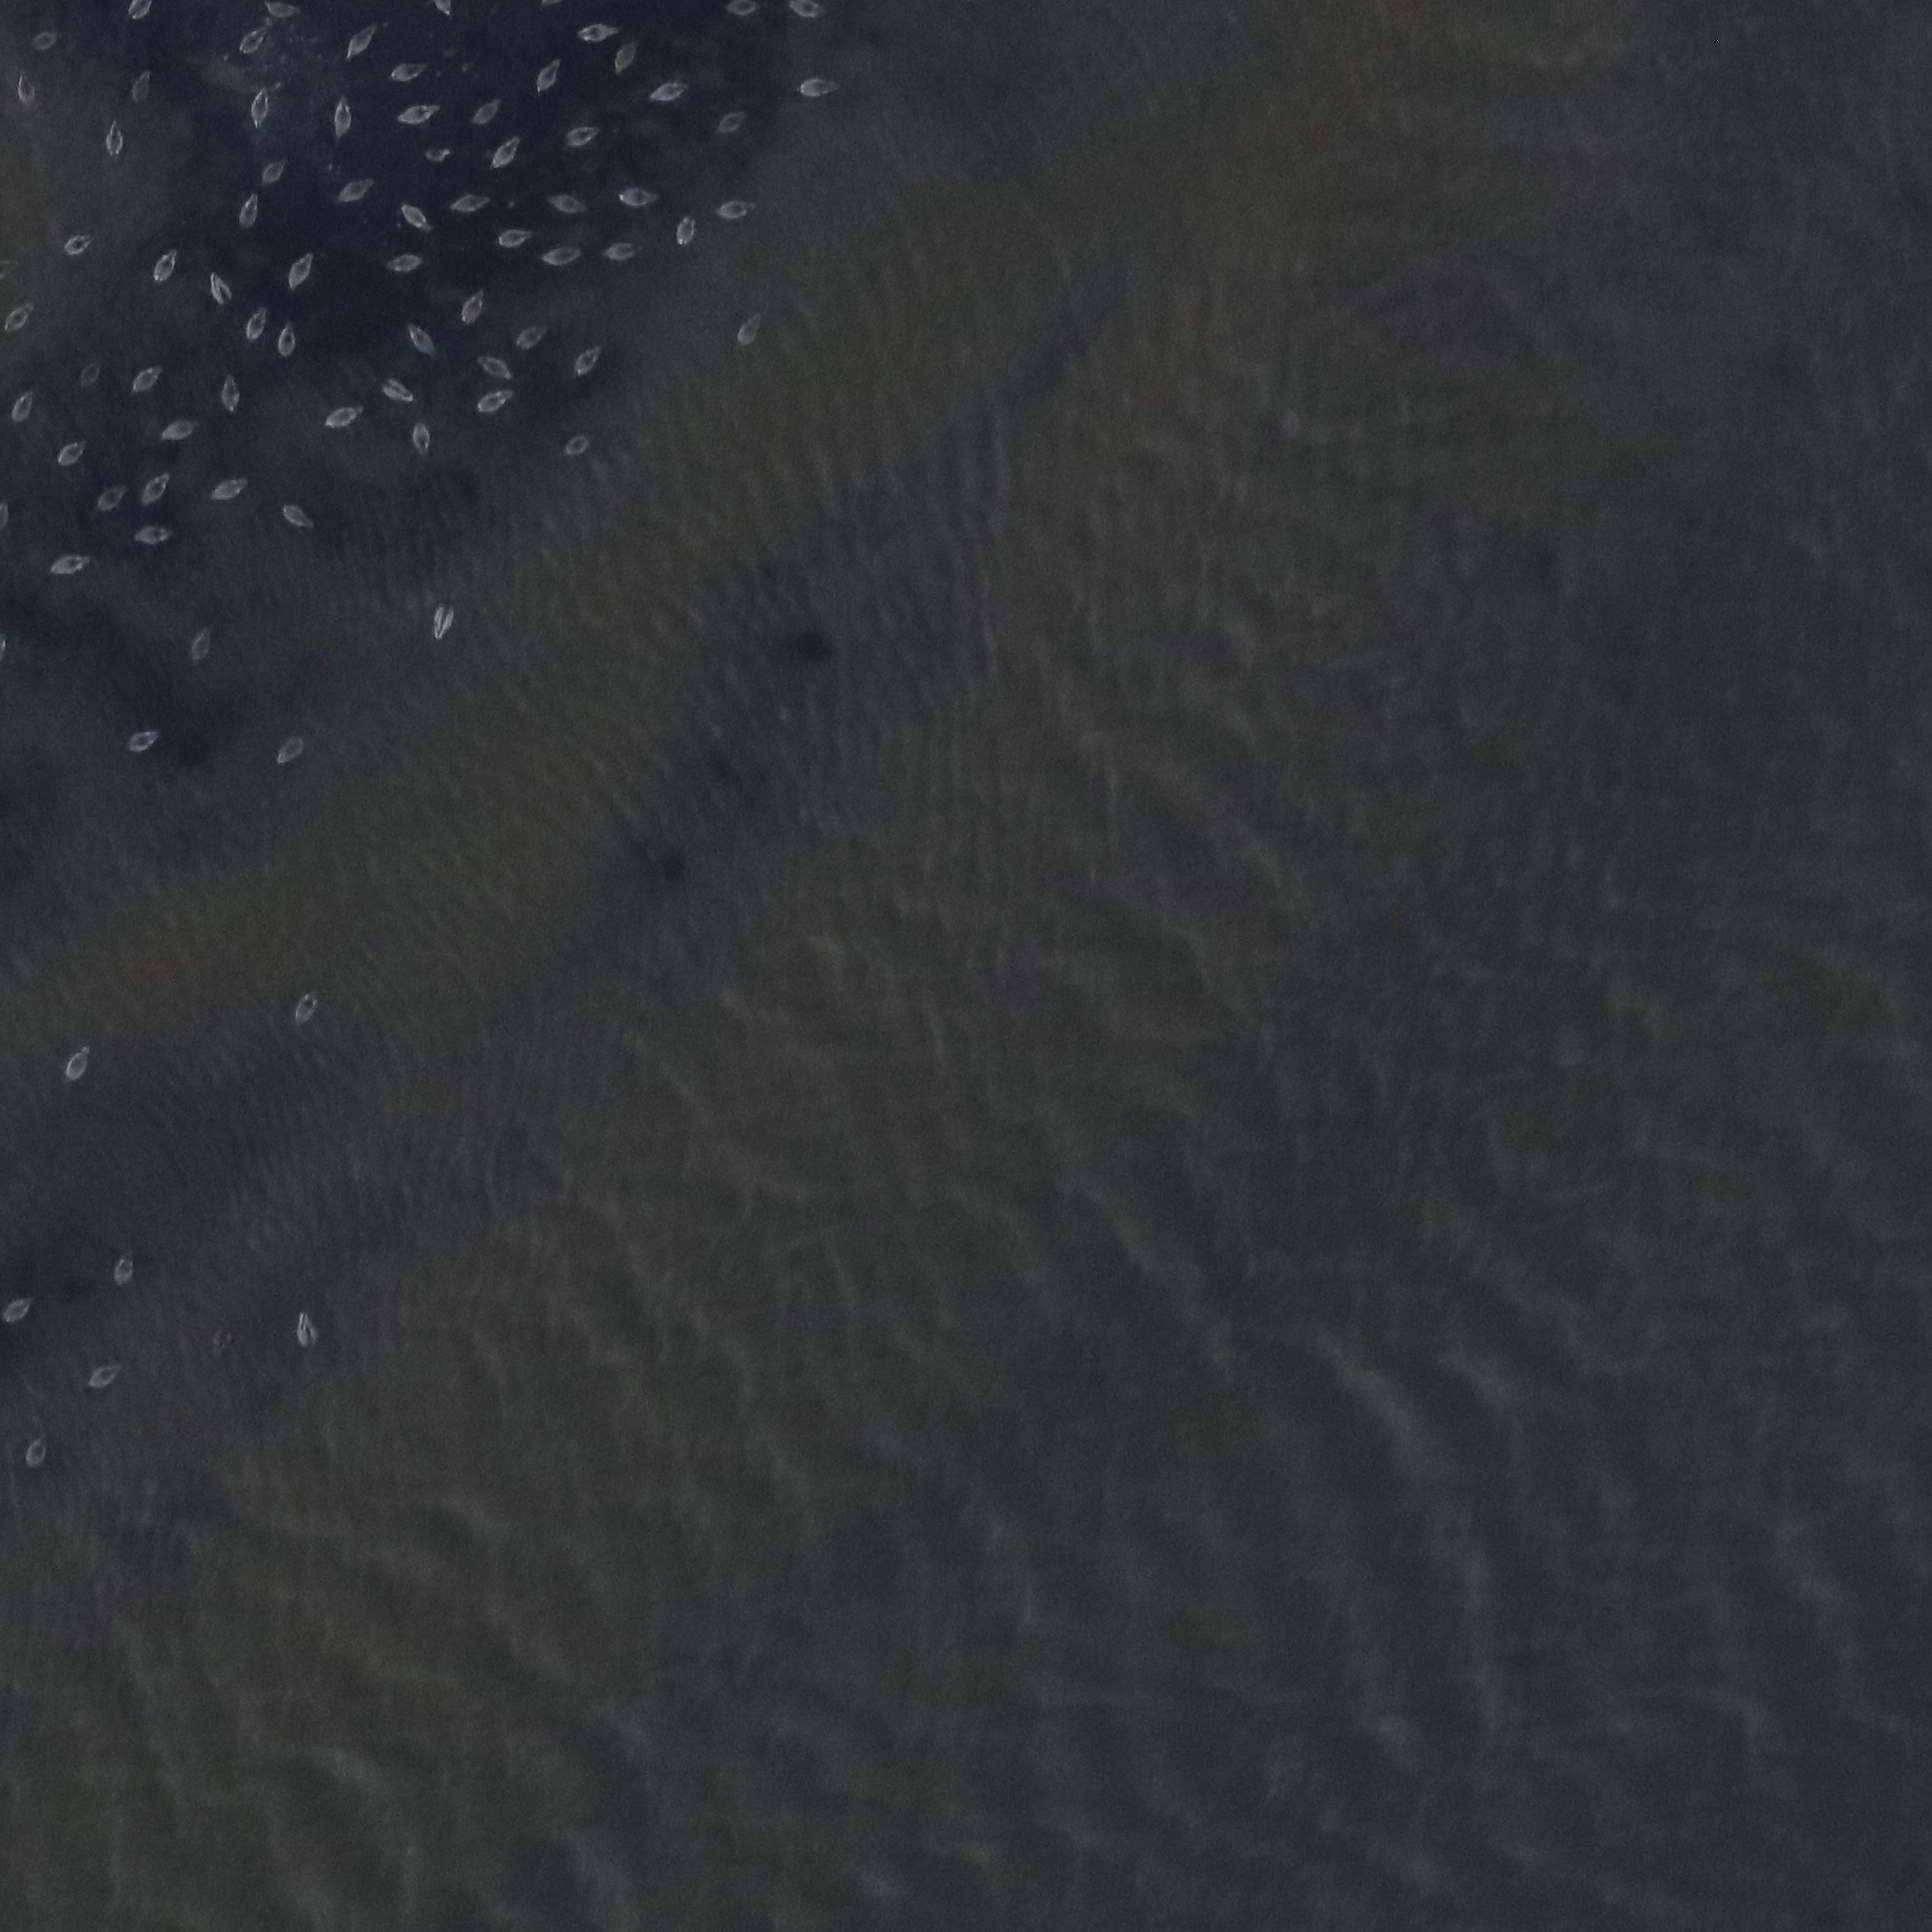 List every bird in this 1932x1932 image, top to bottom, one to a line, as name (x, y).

other bird (445, 3)
other bird (138, 5)
other bird (741, 6)
other bird (809, 8)
other bird (282, 12)
other bird (597, 32)
other bird (48, 39)
other bird (253, 39)
other bird (358, 43)
other bird (629, 59)
other bird (408, 75)
other bird (551, 80)
other bird (817, 84)
other bird (29, 89)
other bird (146, 90)
other bird (670, 94)
other bird (260, 110)
other bird (417, 110)
other bird (484, 111)
other bird (732, 125)
other bird (345, 126)
other bird (585, 137)
other bird (116, 143)
other bird (436, 155)
other bird (506, 158)
other bird (278, 173)
other bird (356, 186)
other bird (467, 199)
other bird (636, 201)
other bird (574, 202)
other bird (739, 210)
other bird (248, 212)
other bird (414, 214)
other bird (686, 230)
other bird (515, 239)
other bird (80, 245)
other bird (625, 254)
other bird (568, 258)
other bird (404, 264)
other bird (296, 267)
other bird (166, 271)
other bird (222, 292)
other bird (476, 314)
other bird (18, 318)
other bird (255, 325)
other bird (750, 331)
other bird (421, 336)
other bird (529, 337)
other bird (284, 343)
other bird (497, 363)
other bird (586, 363)
other bird (90, 372)
other bird (149, 381)
other bird (394, 388)
other bird (231, 400)
other bird (22, 403)
other bird (493, 404)
other bird (337, 417)
other bird (173, 431)
other bird (420, 439)
other bird (580, 445)
other bird (72, 458)
other bird (152, 488)
other bird (237, 488)
other bird (104, 493)
other bird (4, 513)
other bird (297, 520)
other bird (149, 528)
other bird (72, 565)
other bird (441, 621)
other bird (200, 649)
other bird (143, 742)
other bird (295, 751)
other bird (304, 1009)
other bird (79, 1067)
other bird (125, 1272)
other bird (18, 1311)
other bird (308, 1331)
other bird (107, 1372)
other bird (35, 1453)